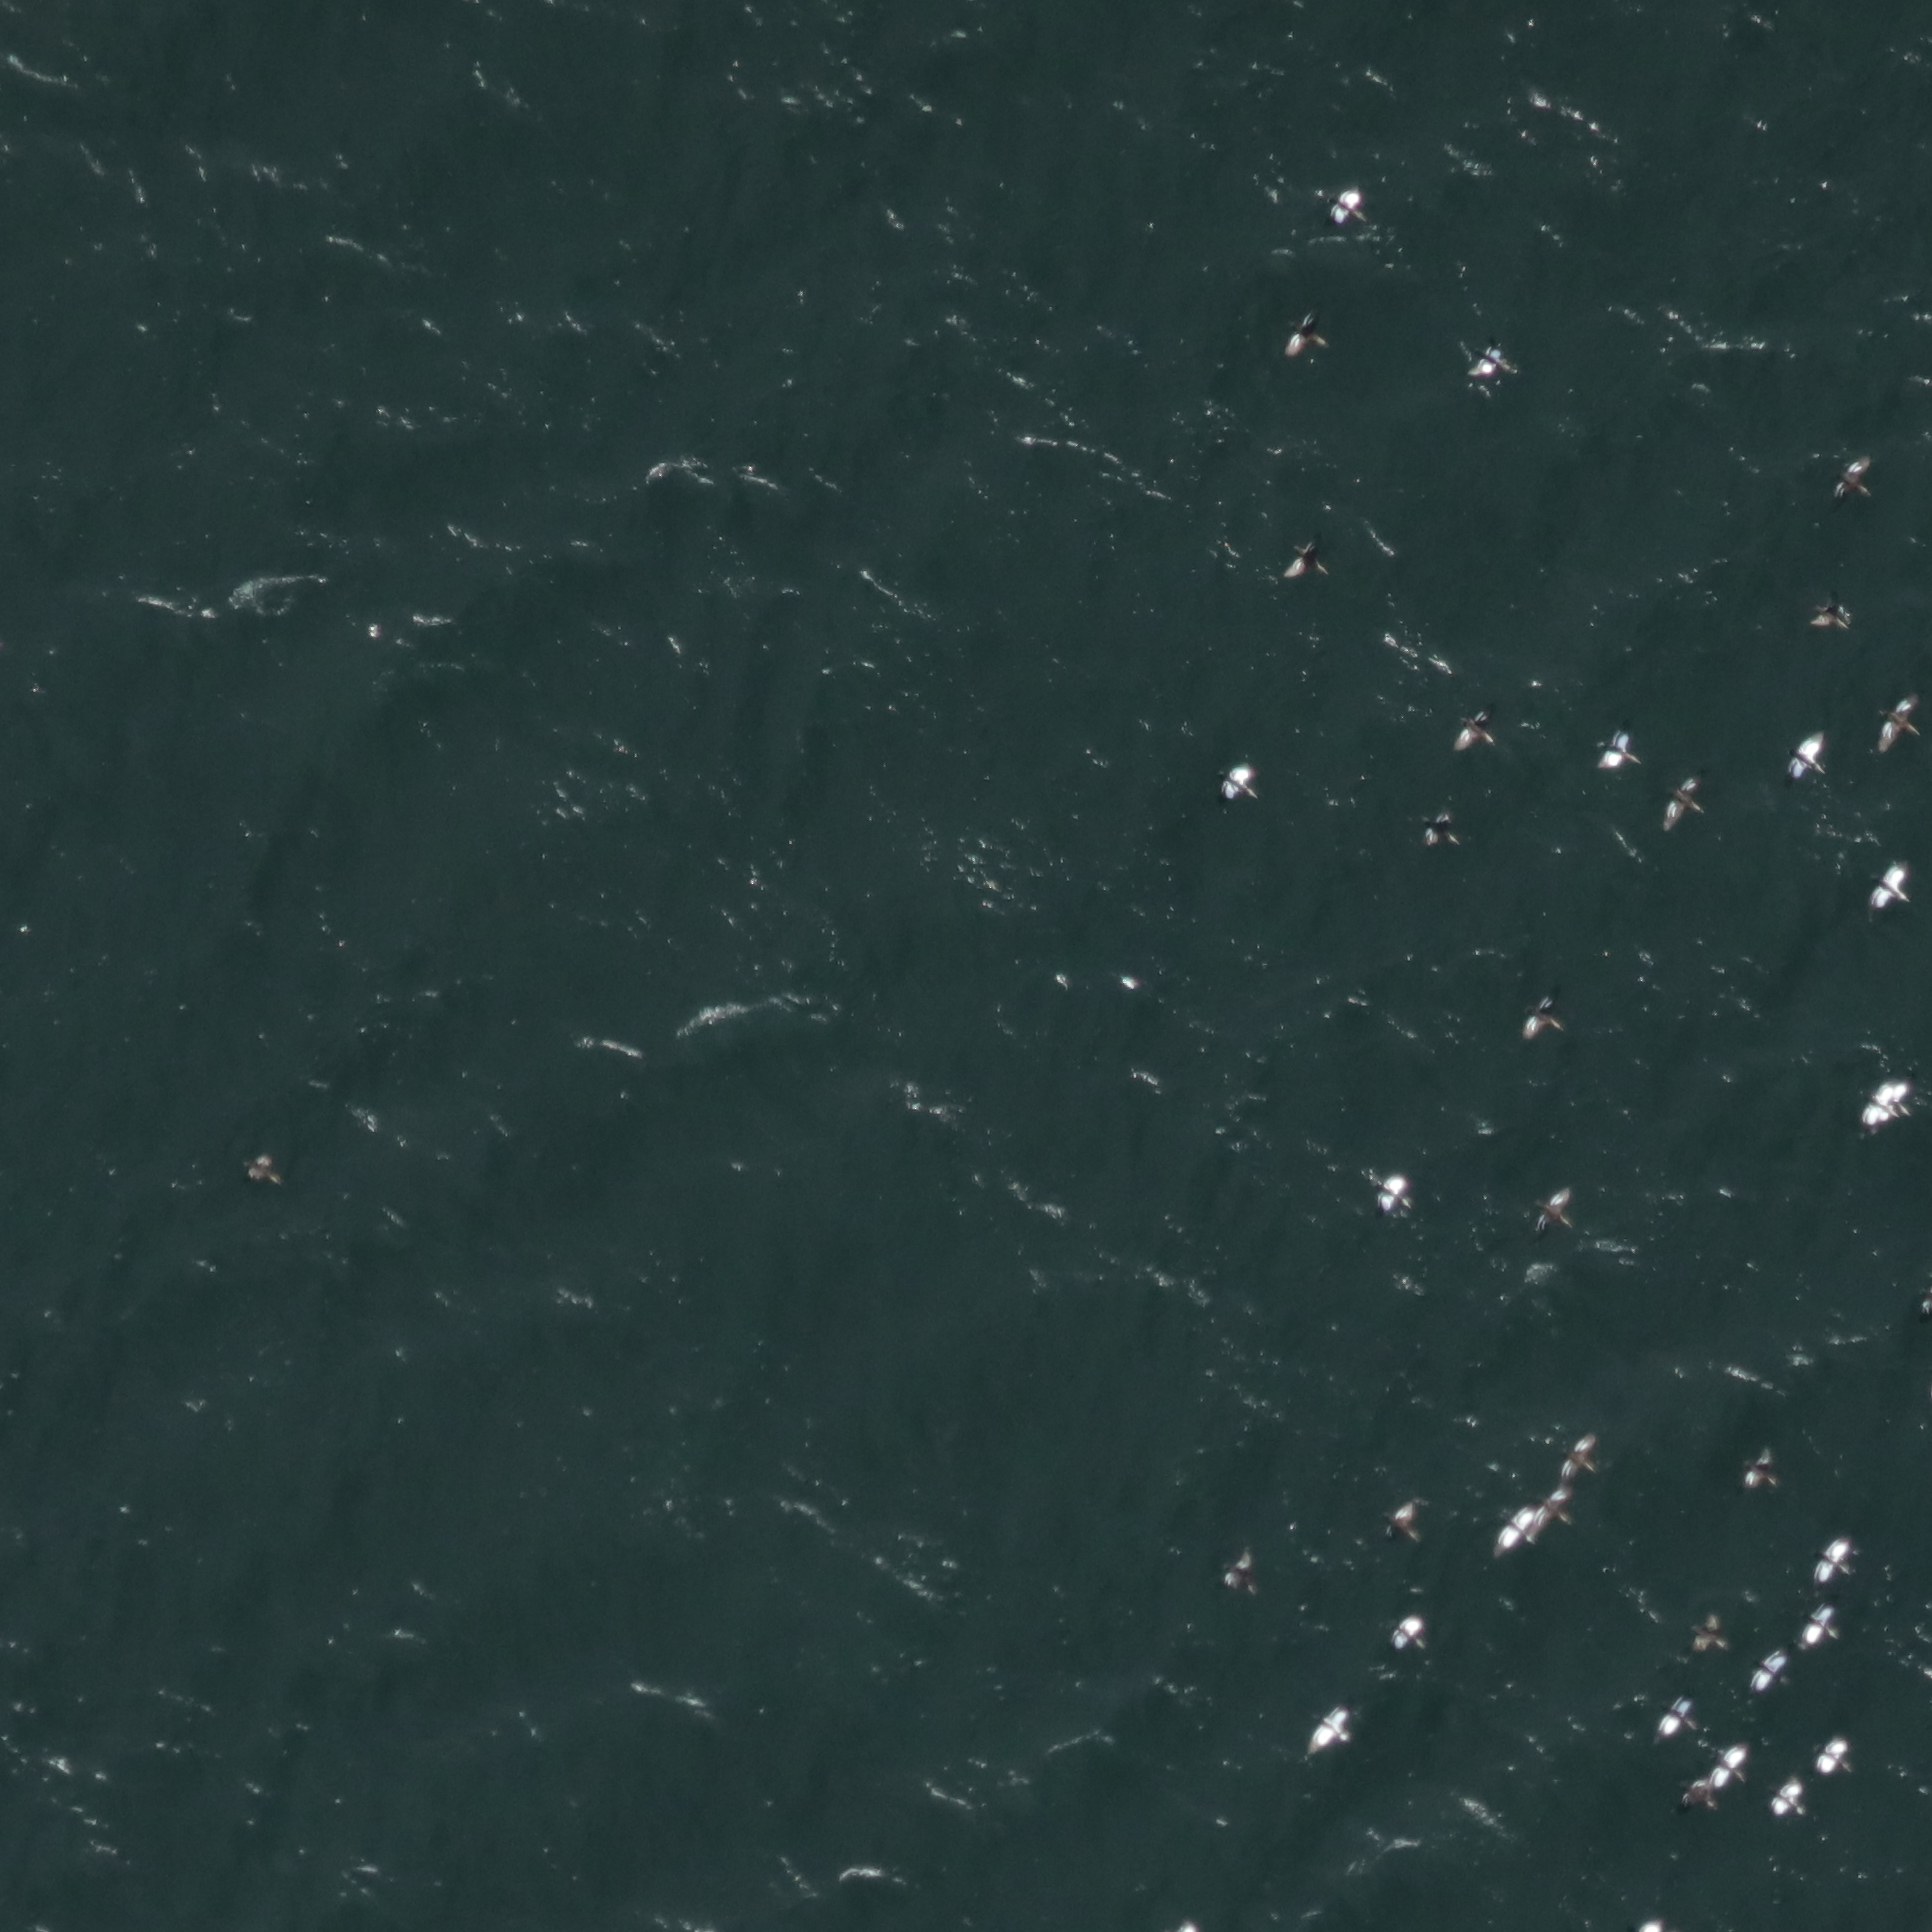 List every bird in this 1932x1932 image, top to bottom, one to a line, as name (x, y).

other bird (1346, 205)
other bird (1306, 333)
other bird (1489, 359)
other bird (1852, 480)
other bird (1304, 558)
other bird (1826, 617)
other bird (1896, 724)
other bird (1474, 731)
other bird (1619, 753)
other bird (1804, 756)
other bird (1236, 784)
other bird (1679, 799)
other bird (1435, 832)
other bird (1889, 884)
other bird (1539, 1017)
other bird (1880, 1102)
other bird (1896, 1102)
other bird (1395, 1191)
other bird (1552, 1214)
other bird (1579, 1453)
other bird (1760, 1471)
other bird (1555, 1505)
other bird (1398, 1521)
other bird (1518, 1529)
other bird (1828, 1560)
other bird (1235, 1573)
other bird (1813, 1625)
other bird (1409, 1631)
other bird (1710, 1636)
other bird (1767, 1665)
other bird (1674, 1713)
other bird (1333, 1730)
other bird (1833, 1752)
other bird (1721, 1762)
other bird (1788, 1793)
other bird (1697, 1794)